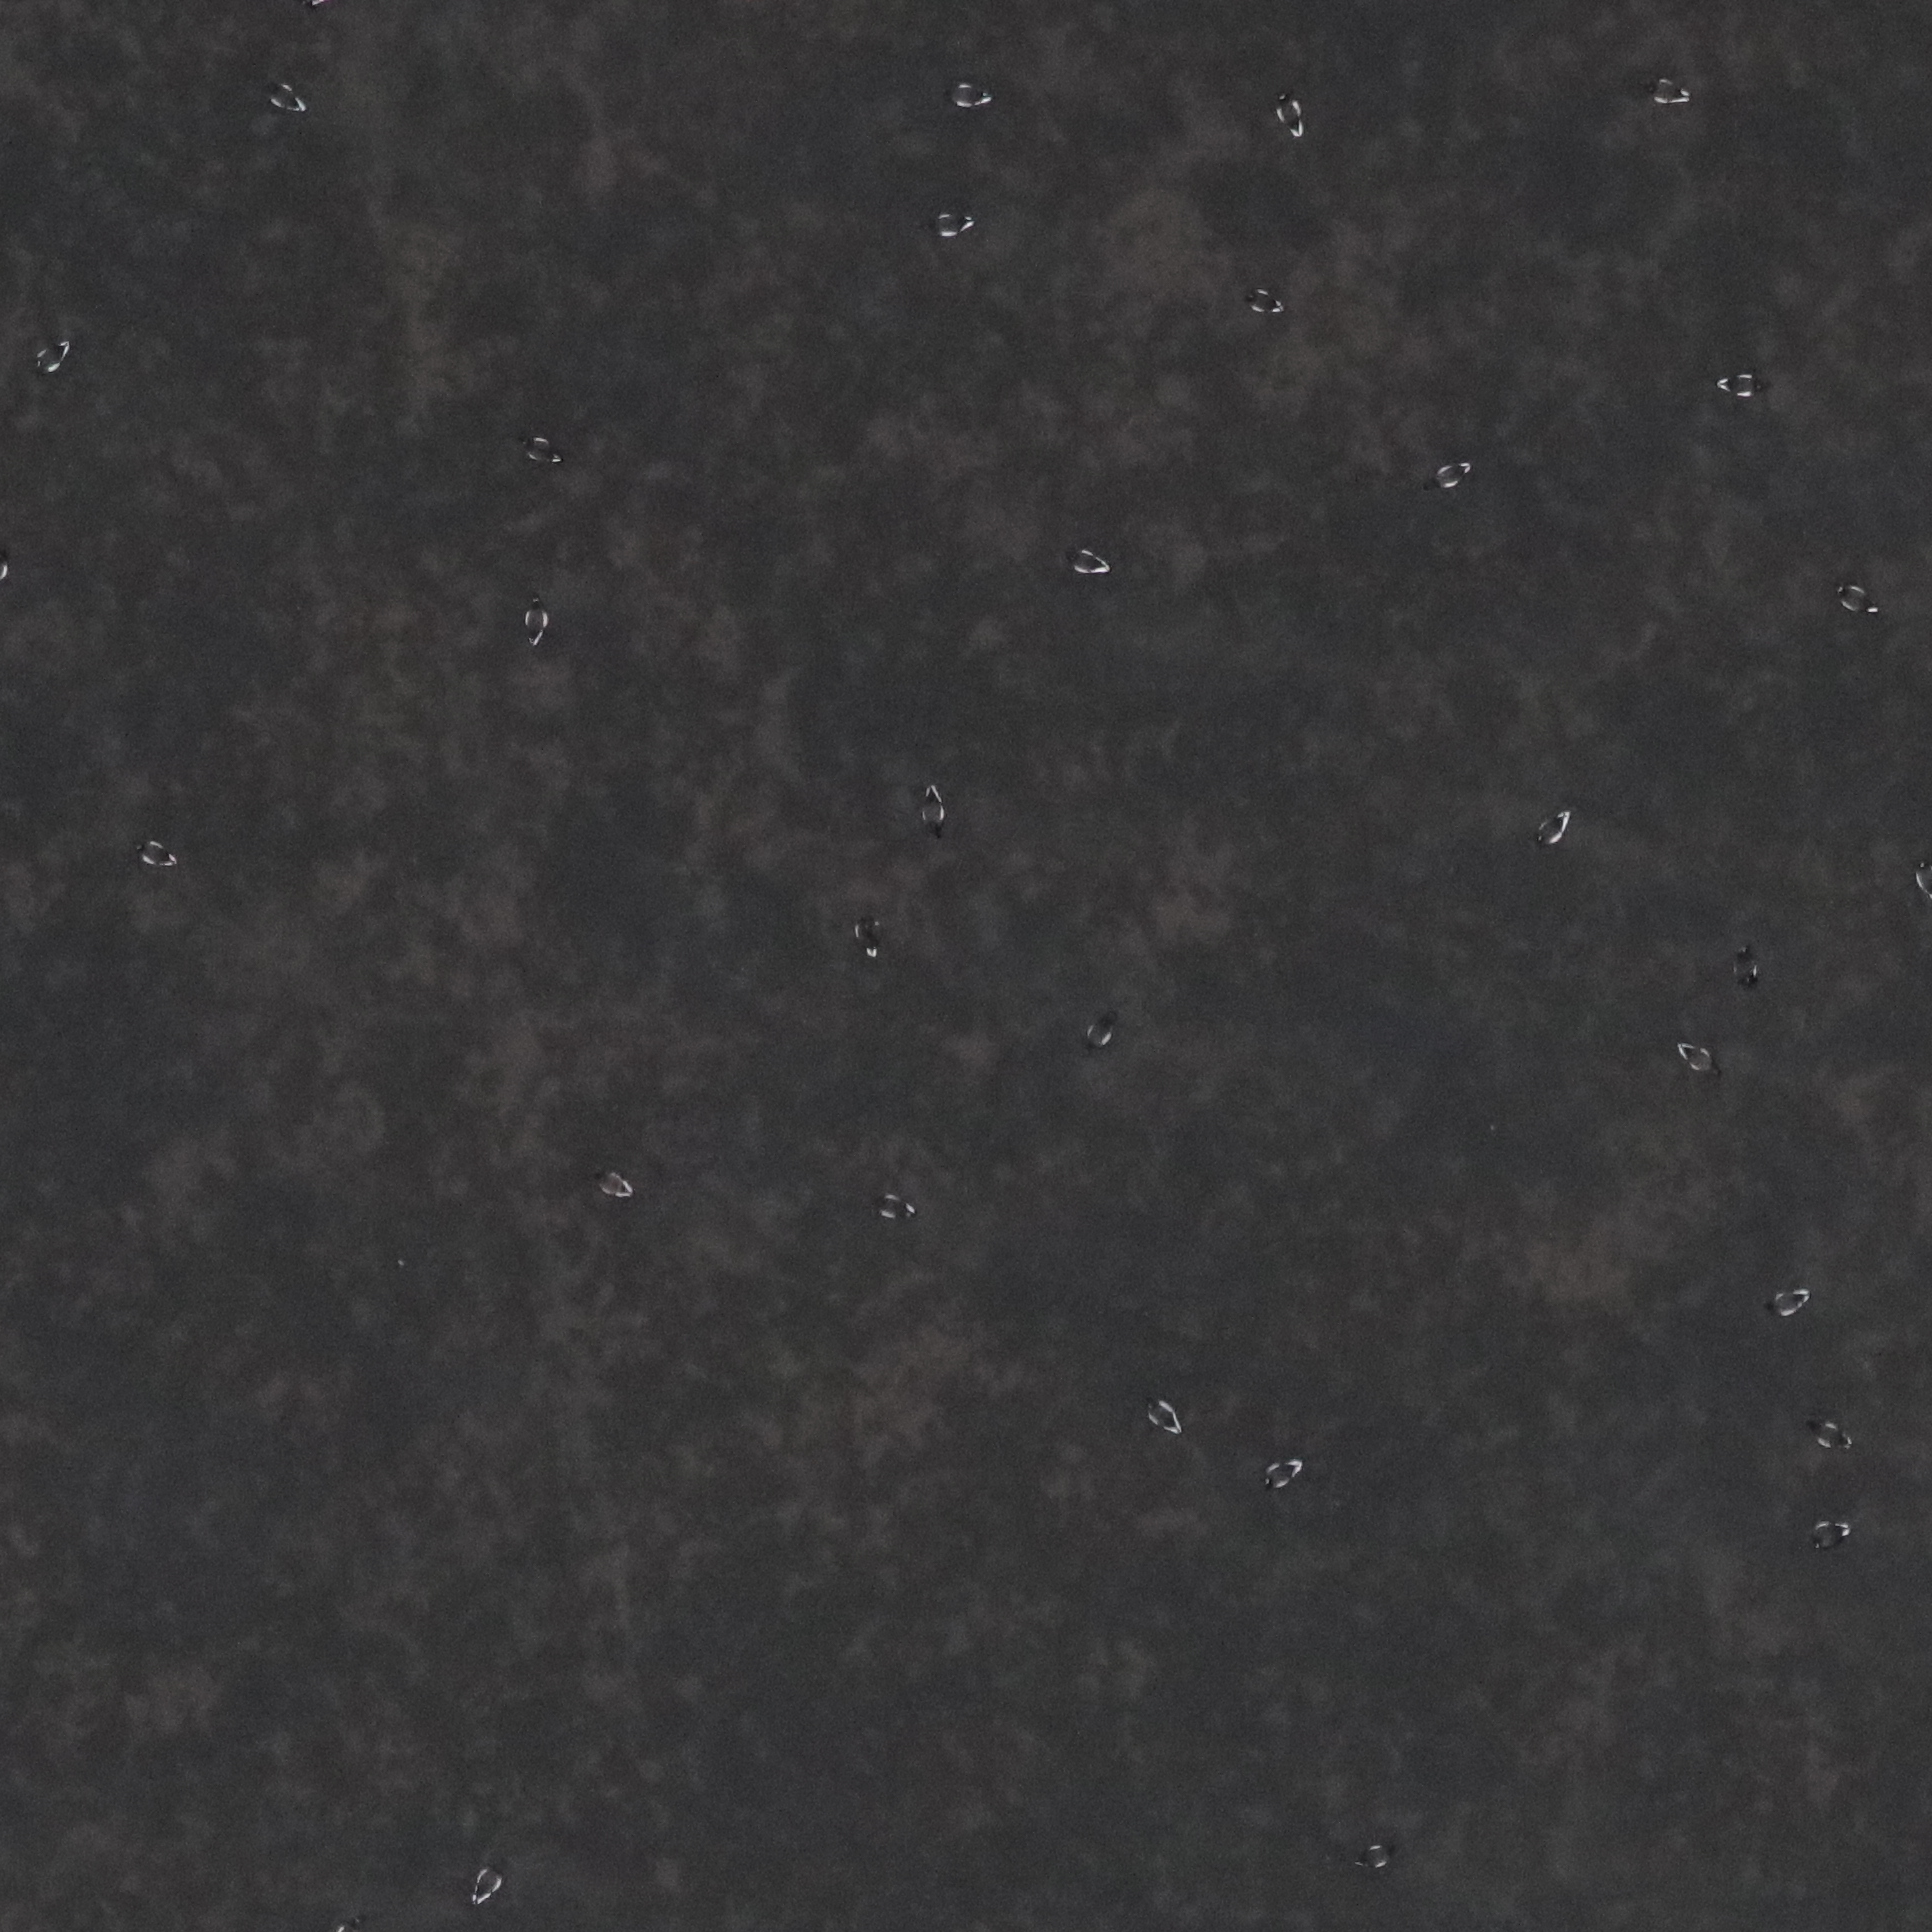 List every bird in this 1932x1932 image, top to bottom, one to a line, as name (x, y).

brant (1666, 91)
brant (968, 96)
brant (285, 97)
brant (1288, 114)
brant (952, 225)
brant (1263, 301)
brant (53, 356)
brant (1739, 386)
brant (539, 450)
brant (1450, 476)
brant (1086, 562)
brant (1855, 598)
brant (536, 621)
brant (933, 810)
brant (1552, 829)
brant (155, 854)
brant (1928, 880)
brant (868, 937)
brant (1744, 969)
brant (1098, 1033)
brant (1697, 1059)
brant (612, 1183)
brant (893, 1206)
brant (1787, 1304)
brant (1162, 1415)
brant (1829, 1434)
brant (1280, 1474)
brant (1829, 1534)
brant (1374, 1856)
brant (487, 1883)